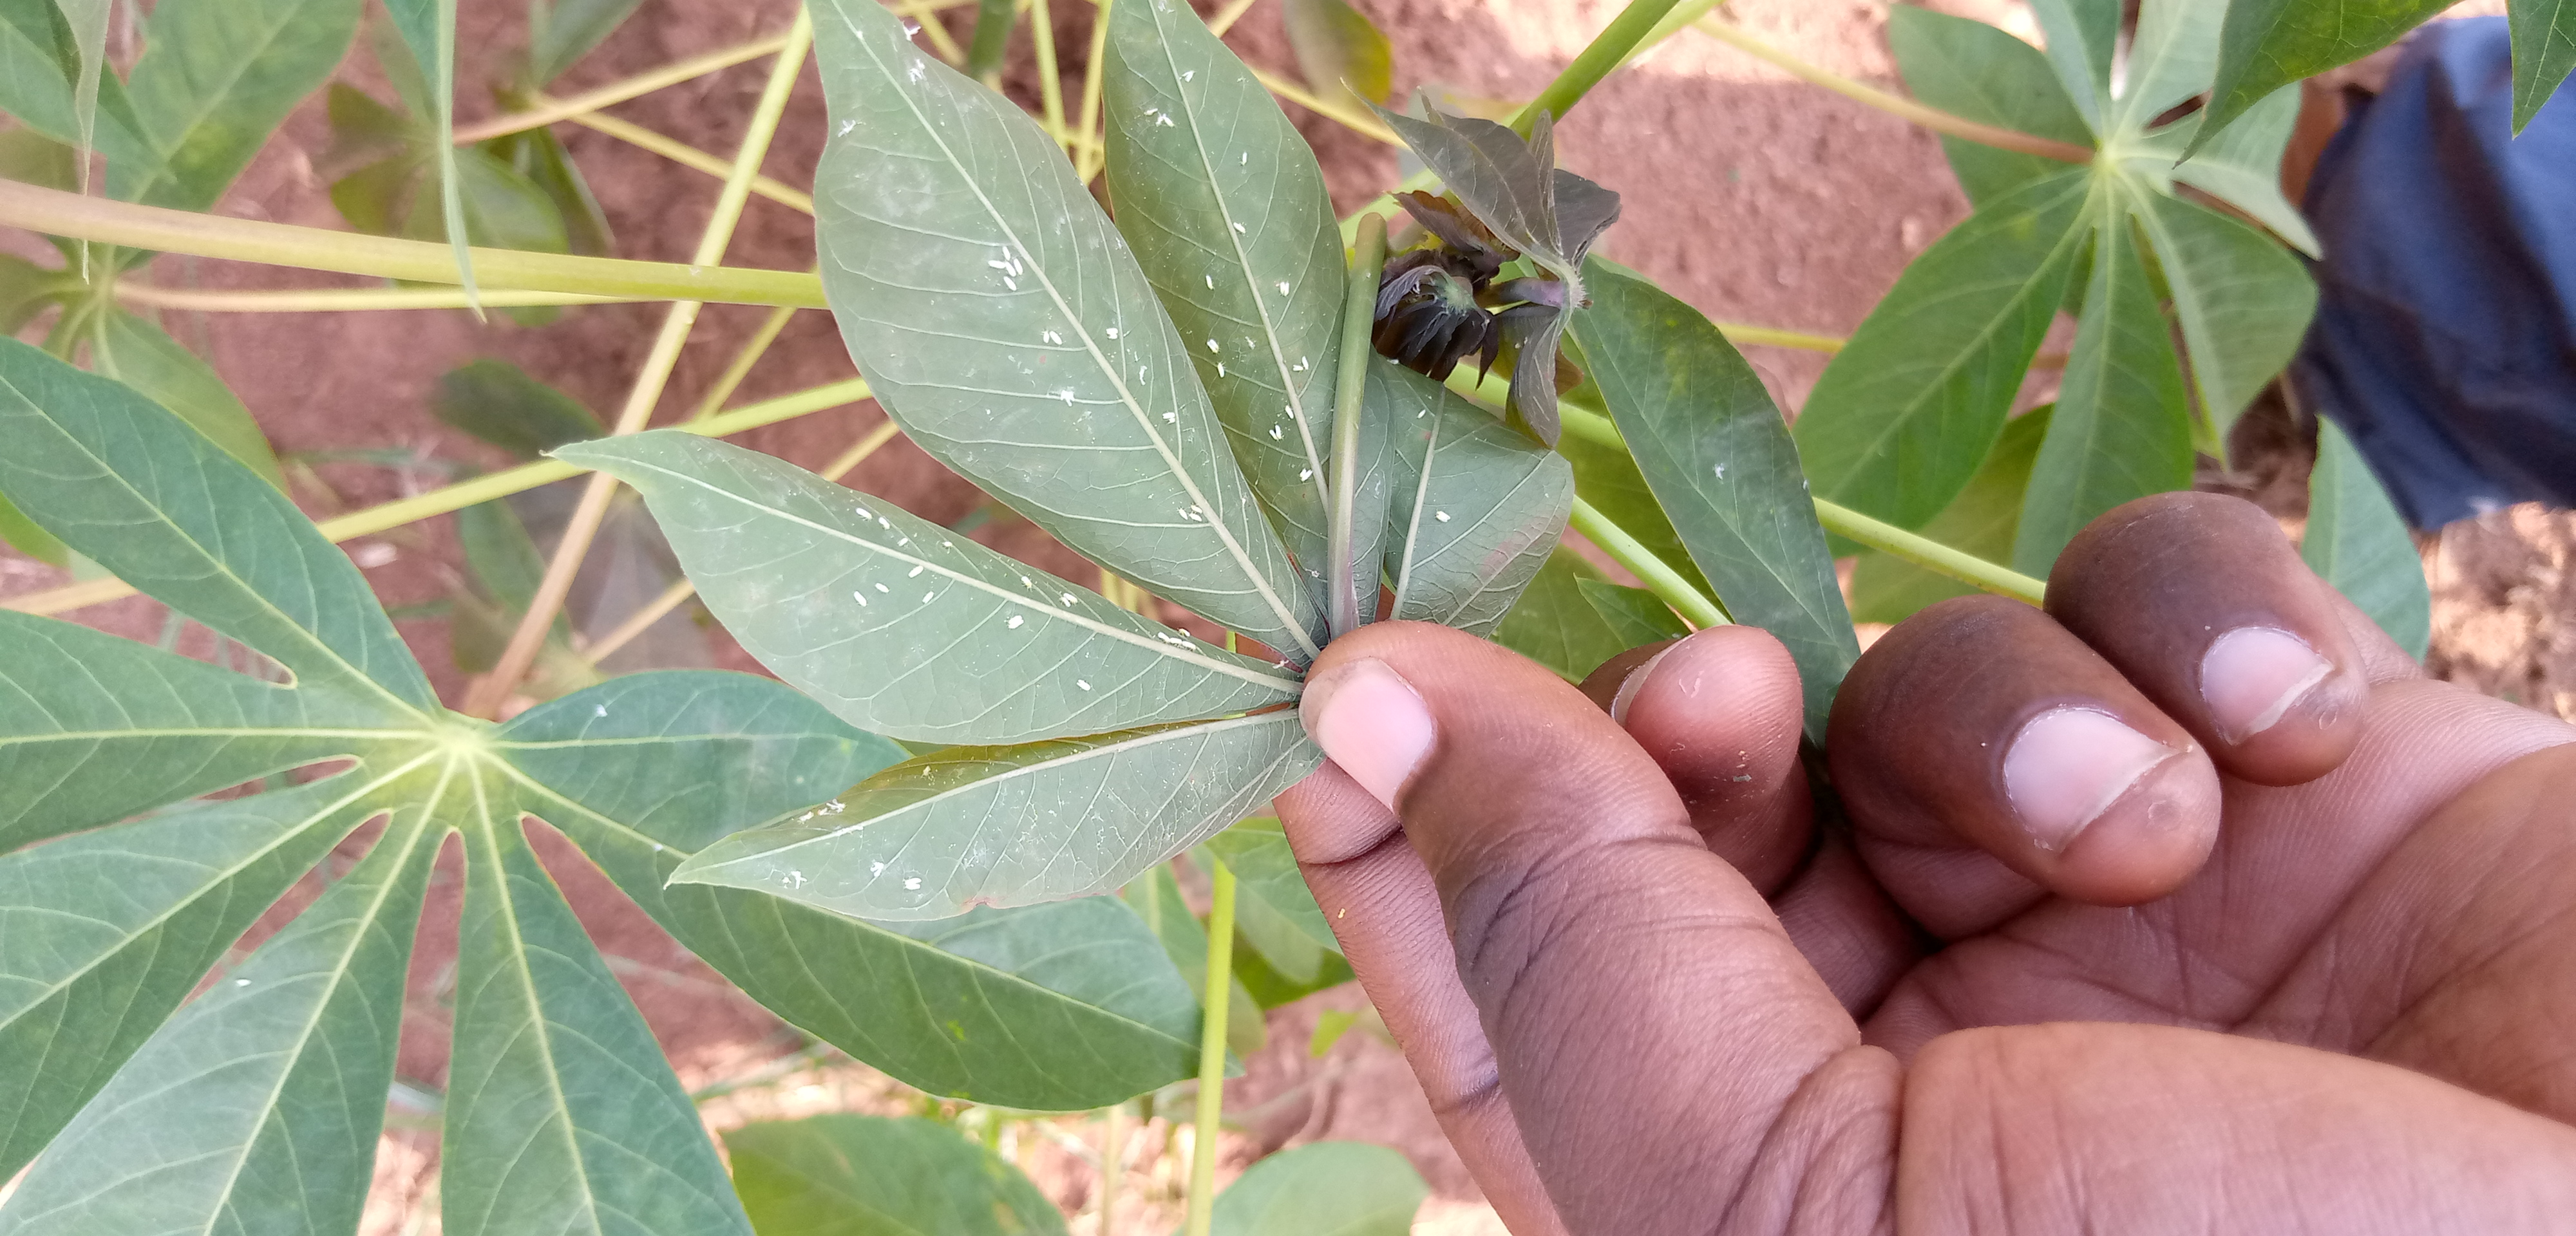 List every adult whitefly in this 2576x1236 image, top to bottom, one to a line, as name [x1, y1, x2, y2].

whitefly [900, 19, 924, 42]
whitefly [1181, 70, 1197, 83]
whitefly [1142, 108, 1159, 117]
whitefly [1163, 117, 1177, 128]
whitefly [1240, 150, 1249, 166]
whitefly [1231, 221, 1249, 235]
whitefly [1001, 243, 1011, 259]
whitefly [1013, 256, 1025, 277]
whitefly [986, 258, 1006, 269]
whitefly [1006, 261, 1017, 277]
whitefly [1204, 273, 1215, 291]
whitefly [1003, 274, 1018, 291]
whitefly [1280, 280, 1284, 297]
whitefly [1284, 282, 1290, 297]
whitefly [1102, 325, 1122, 333]
whitefly [1041, 328, 1050, 344]
whitefly [1048, 328, 1063, 348]
whitefly [1107, 333, 1119, 341]
whitefly [1206, 337, 1222, 354]
whitefly [1513, 342, 1520, 350]
whitefly [1301, 355, 1310, 371]
whitefly [1385, 357, 1400, 367]
whitefly [1216, 362, 1226, 379]
whitefly [1292, 364, 1303, 373]
whitefly [1057, 386, 1078, 409]
whitefly [1282, 403, 1297, 421]
whitefly [1416, 407, 1428, 421]
whitefly [1160, 409, 1177, 426]
whitefly [1274, 422, 1284, 440]
whitefly [1268, 427, 1278, 440]
whitefly [1298, 467, 1315, 483]
whitefly [1189, 503, 1204, 514]
whitefly [855, 505, 874, 521]
whitefly [1177, 505, 1188, 520]
whitefly [1434, 508, 1451, 524]
whitefly [1188, 510, 1203, 523]
whitefly [877, 515, 893, 532]
whitefly [896, 536, 909, 548]
whitefly [940, 538, 955, 552]
whitefly [907, 562, 926, 580]
whitefly [1019, 574, 1034, 591]
whitefly [873, 581, 890, 595]
whitefly [852, 588, 868, 610]
whitefly [920, 589, 938, 604]
whitefly [1061, 592, 1079, 606]
whitefly [1058, 595, 1072, 607]
whitefly [1007, 613, 1027, 632]
whitefly [1177, 626, 1191, 637]
whitefly [1155, 629, 1170, 644]
whitefly [1170, 636, 1182, 646]
whitefly [1182, 639, 1198, 651]
whitefly [1074, 677, 1092, 692]
whitefly [593, 698, 609, 719]
whitefly [921, 763, 933, 778]
whitefly [823, 798, 849, 811]
whitefly [869, 856, 885, 879]
whitefly [788, 868, 807, 890]
whitefly [902, 875, 922, 884]
whitefly [905, 883, 922, 891]
whitefly [234, 977, 254, 988]